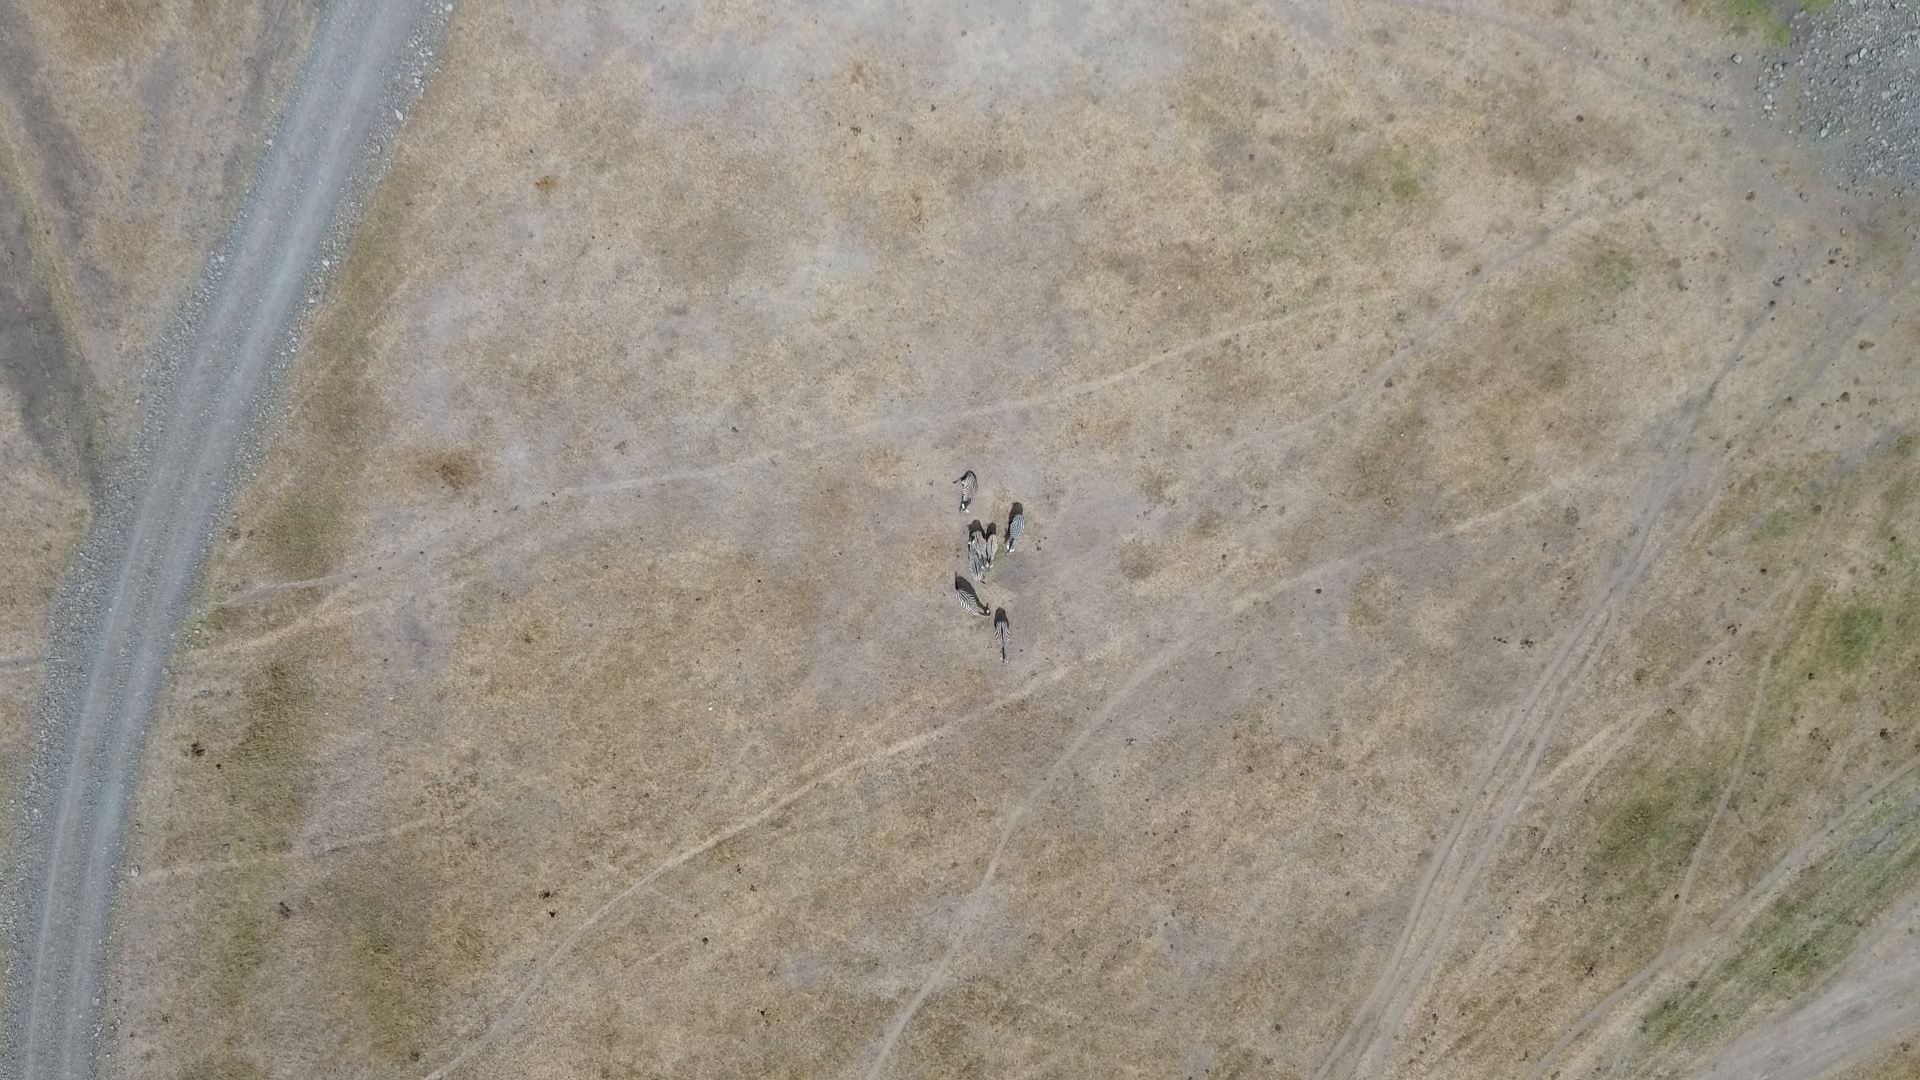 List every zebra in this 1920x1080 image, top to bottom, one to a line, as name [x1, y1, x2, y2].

zebra [960, 471, 977, 512]
zebra [1006, 514, 1025, 553]
zebra [971, 530, 987, 572]
zebra [985, 534, 998, 569]
zebra [967, 538, 982, 578]
zebra [957, 587, 990, 619]
zebra [994, 619, 1010, 665]